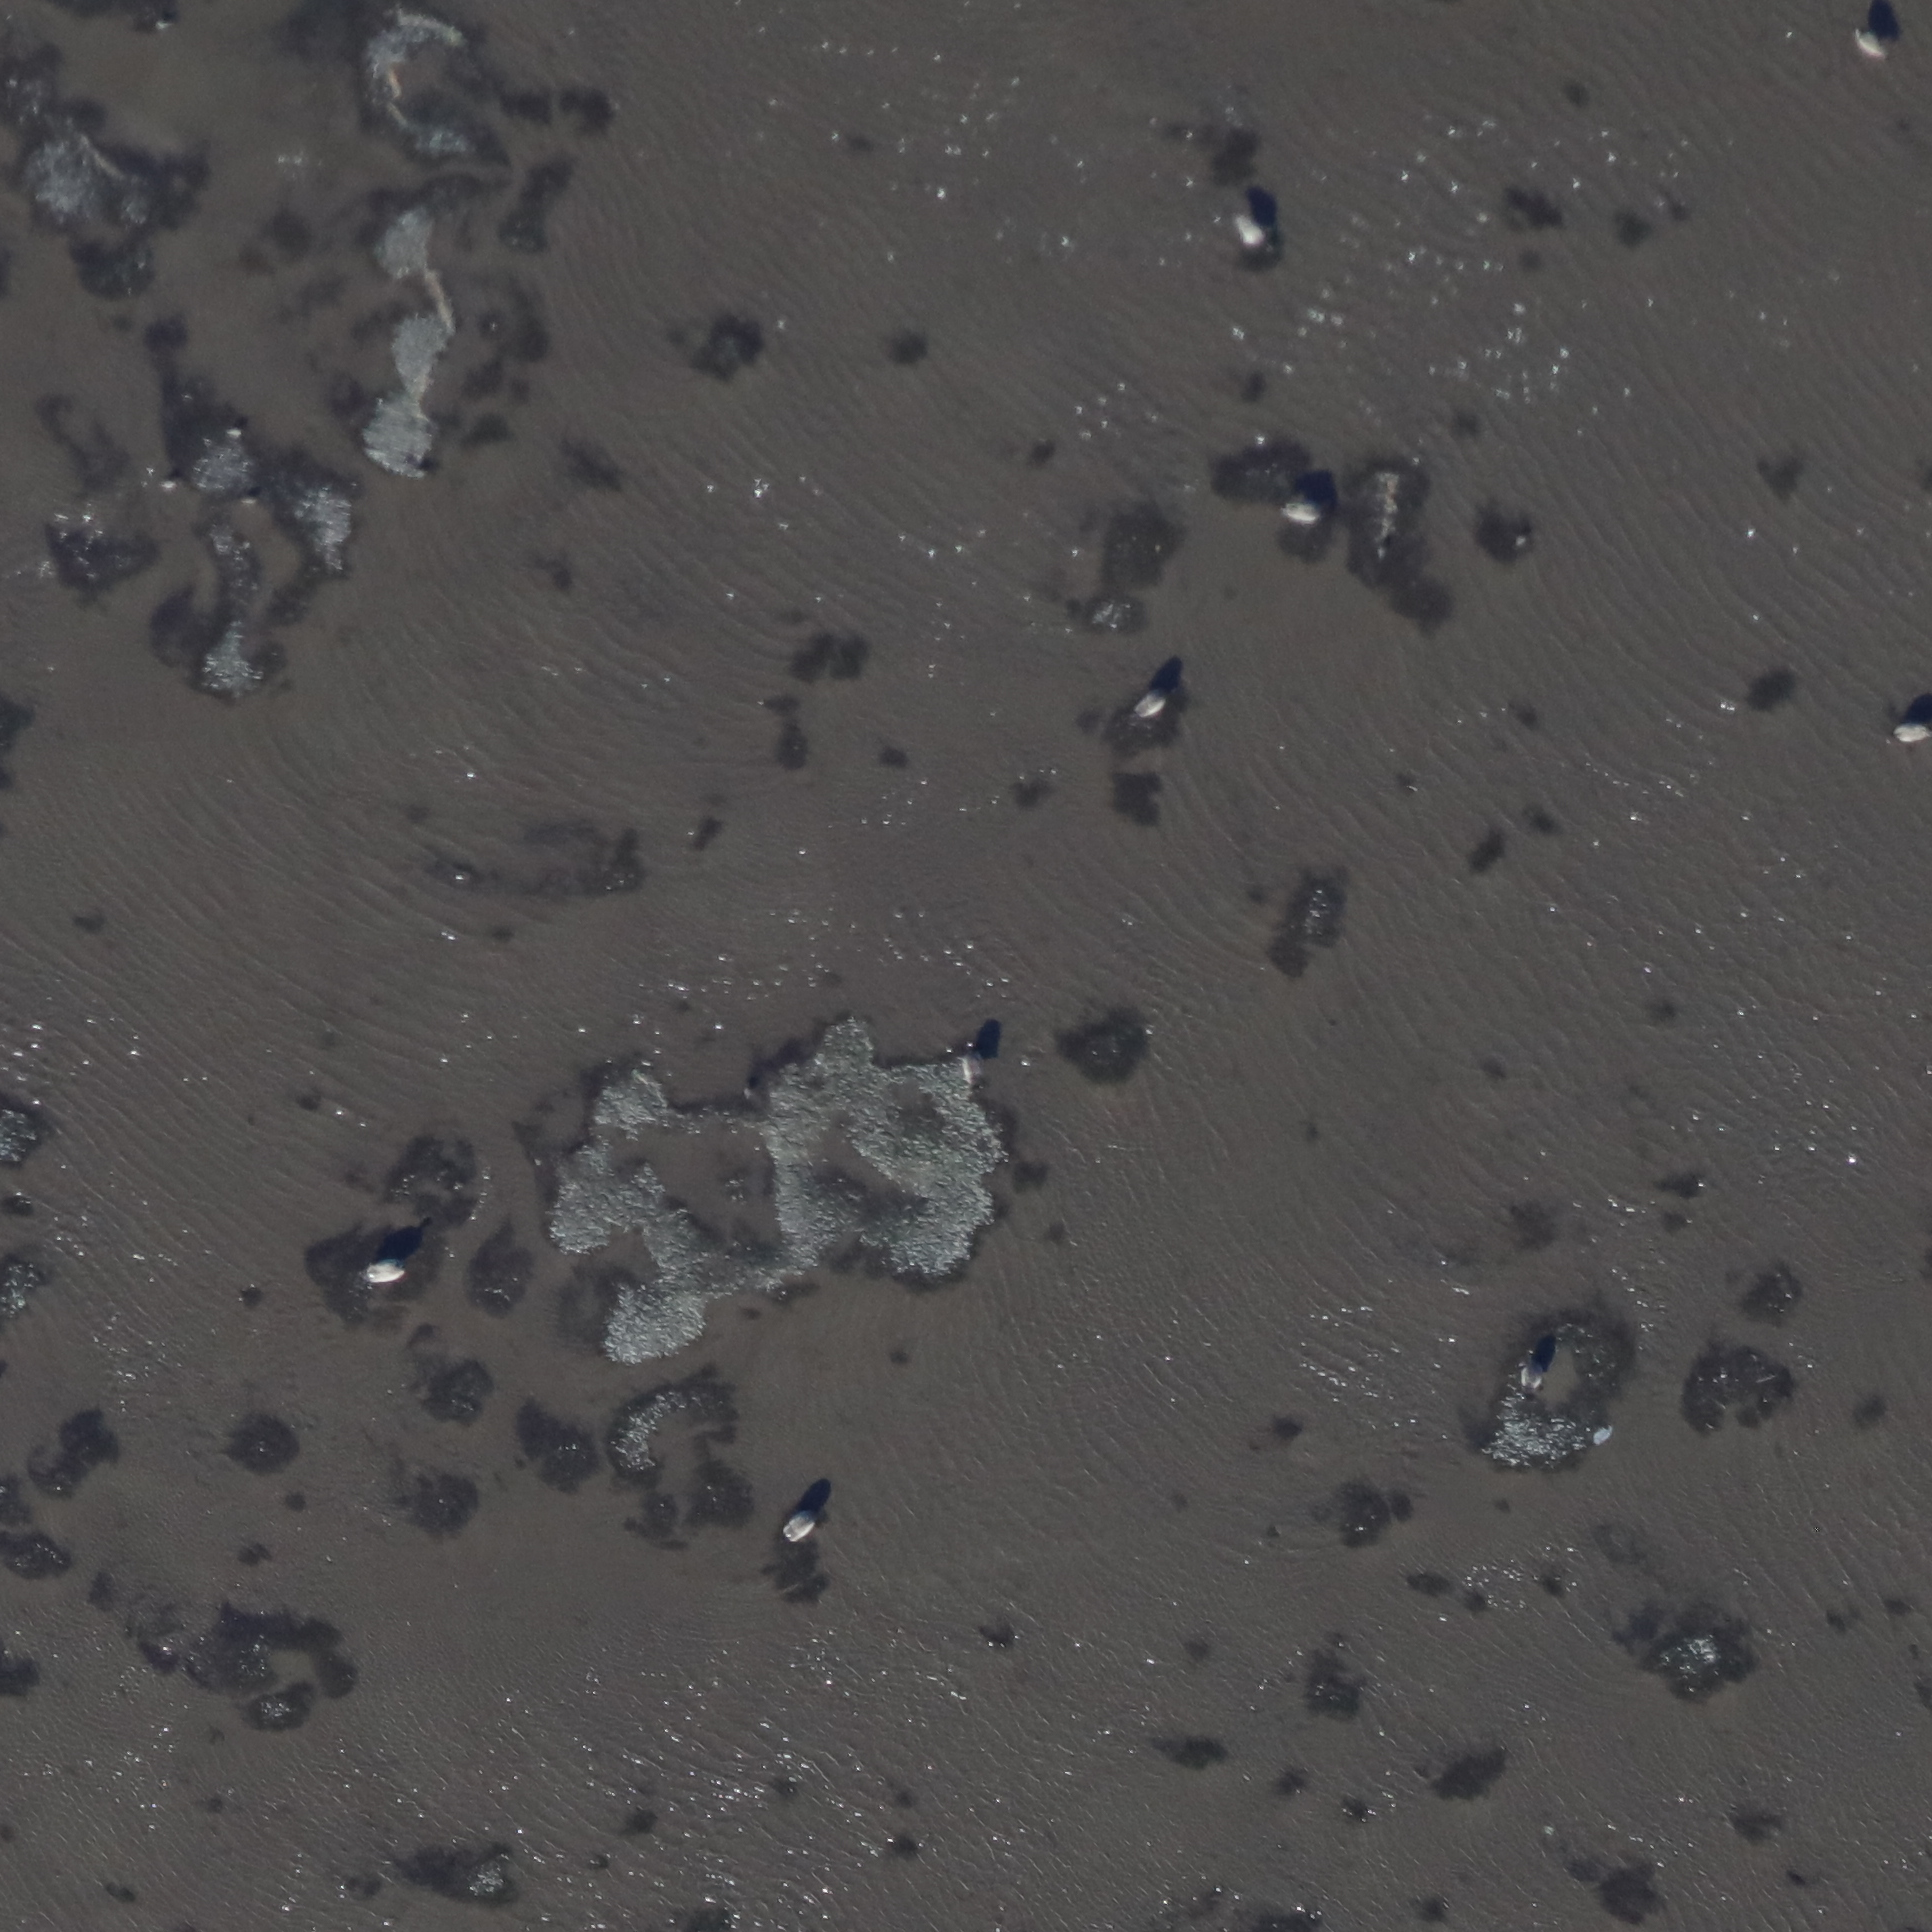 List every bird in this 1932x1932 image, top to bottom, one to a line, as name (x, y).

Canada goose (1867, 41)
Canada goose (1248, 233)
other bird (237, 434)
other bird (425, 473)
other bird (175, 483)
other bird (253, 502)
Canada goose (1299, 508)
other bird (1523, 539)
other bird (1385, 551)
Canada goose (1147, 706)
Canada goose (1911, 732)
Canada goose (970, 1068)
other bird (745, 1094)
Canada goose (384, 1272)
Canada goose (1535, 1371)
Canada goose (798, 1525)